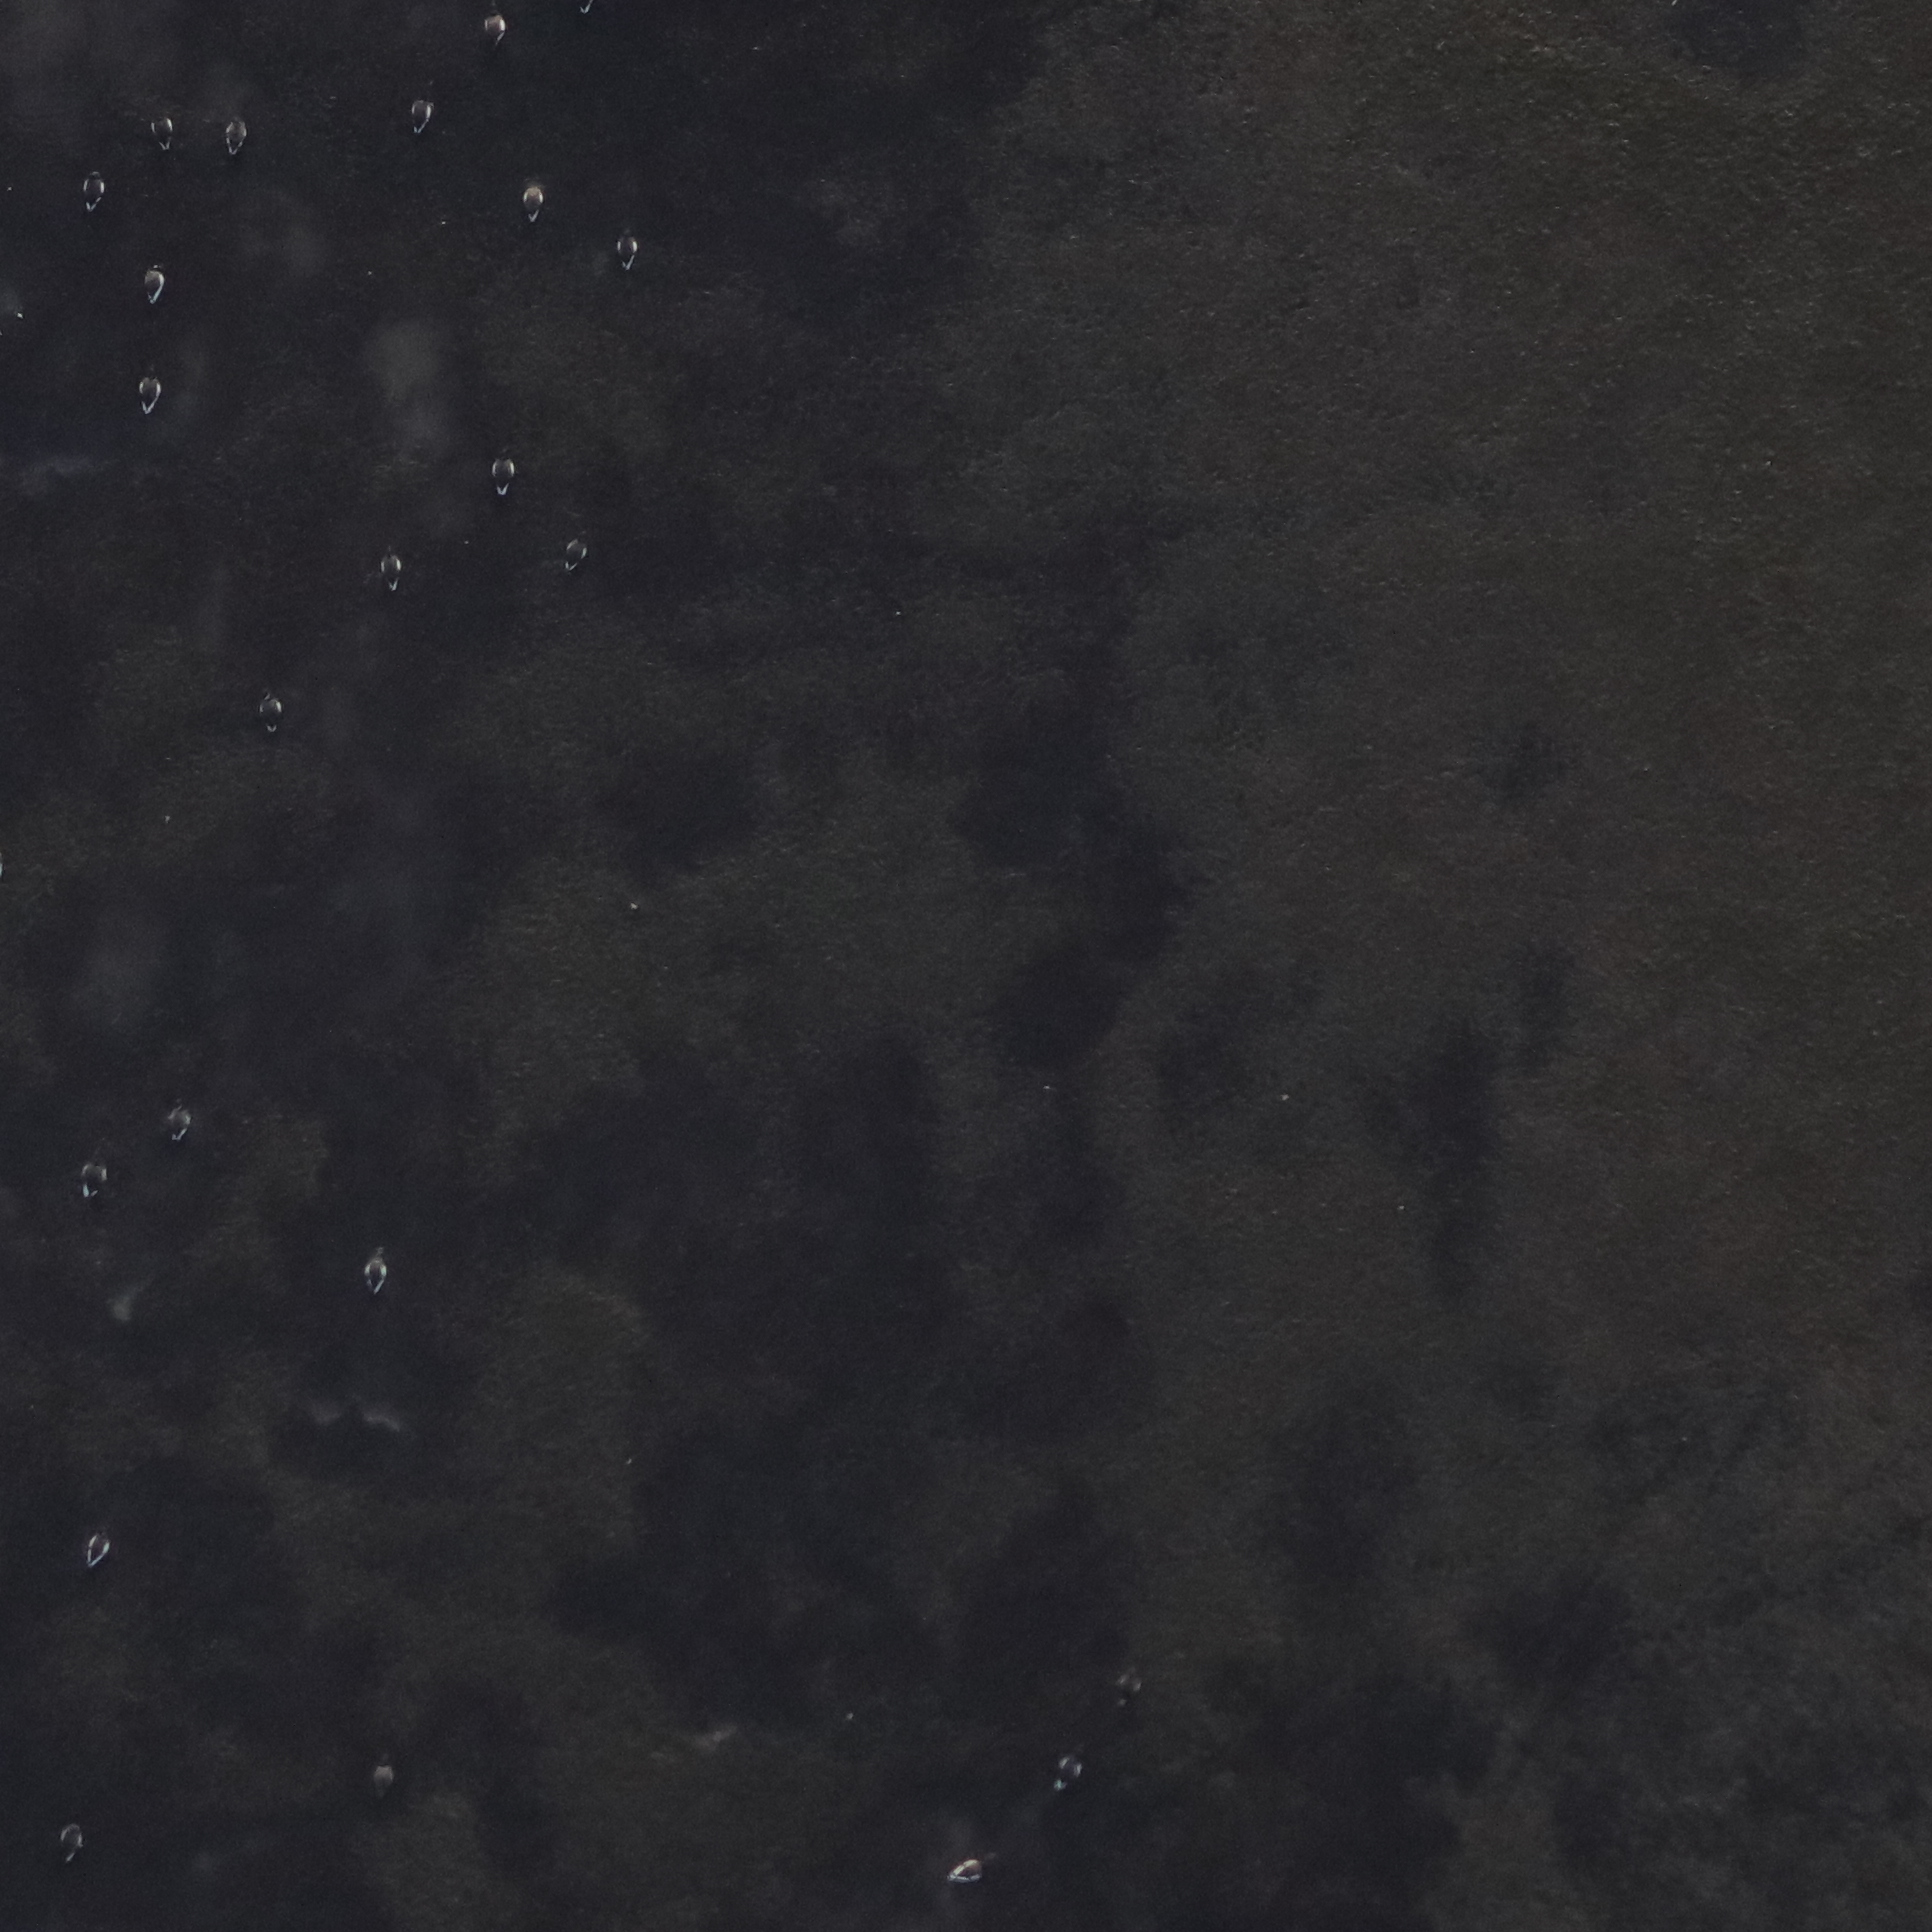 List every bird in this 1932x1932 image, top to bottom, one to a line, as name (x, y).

brant (486, 28)
brant (419, 112)
brant (156, 127)
brant (235, 136)
brant (93, 190)
brant (530, 203)
brant (626, 249)
brant (154, 284)
brant (148, 392)
brant (502, 472)
brant (574, 553)
brant (390, 569)
brant (269, 710)
brant (177, 1122)
brant (93, 1177)
brant (375, 1273)
brant (97, 1547)
brant (1125, 1686)
brant (1069, 1770)
brant (388, 1781)
brant (70, 1841)
brant (969, 1870)